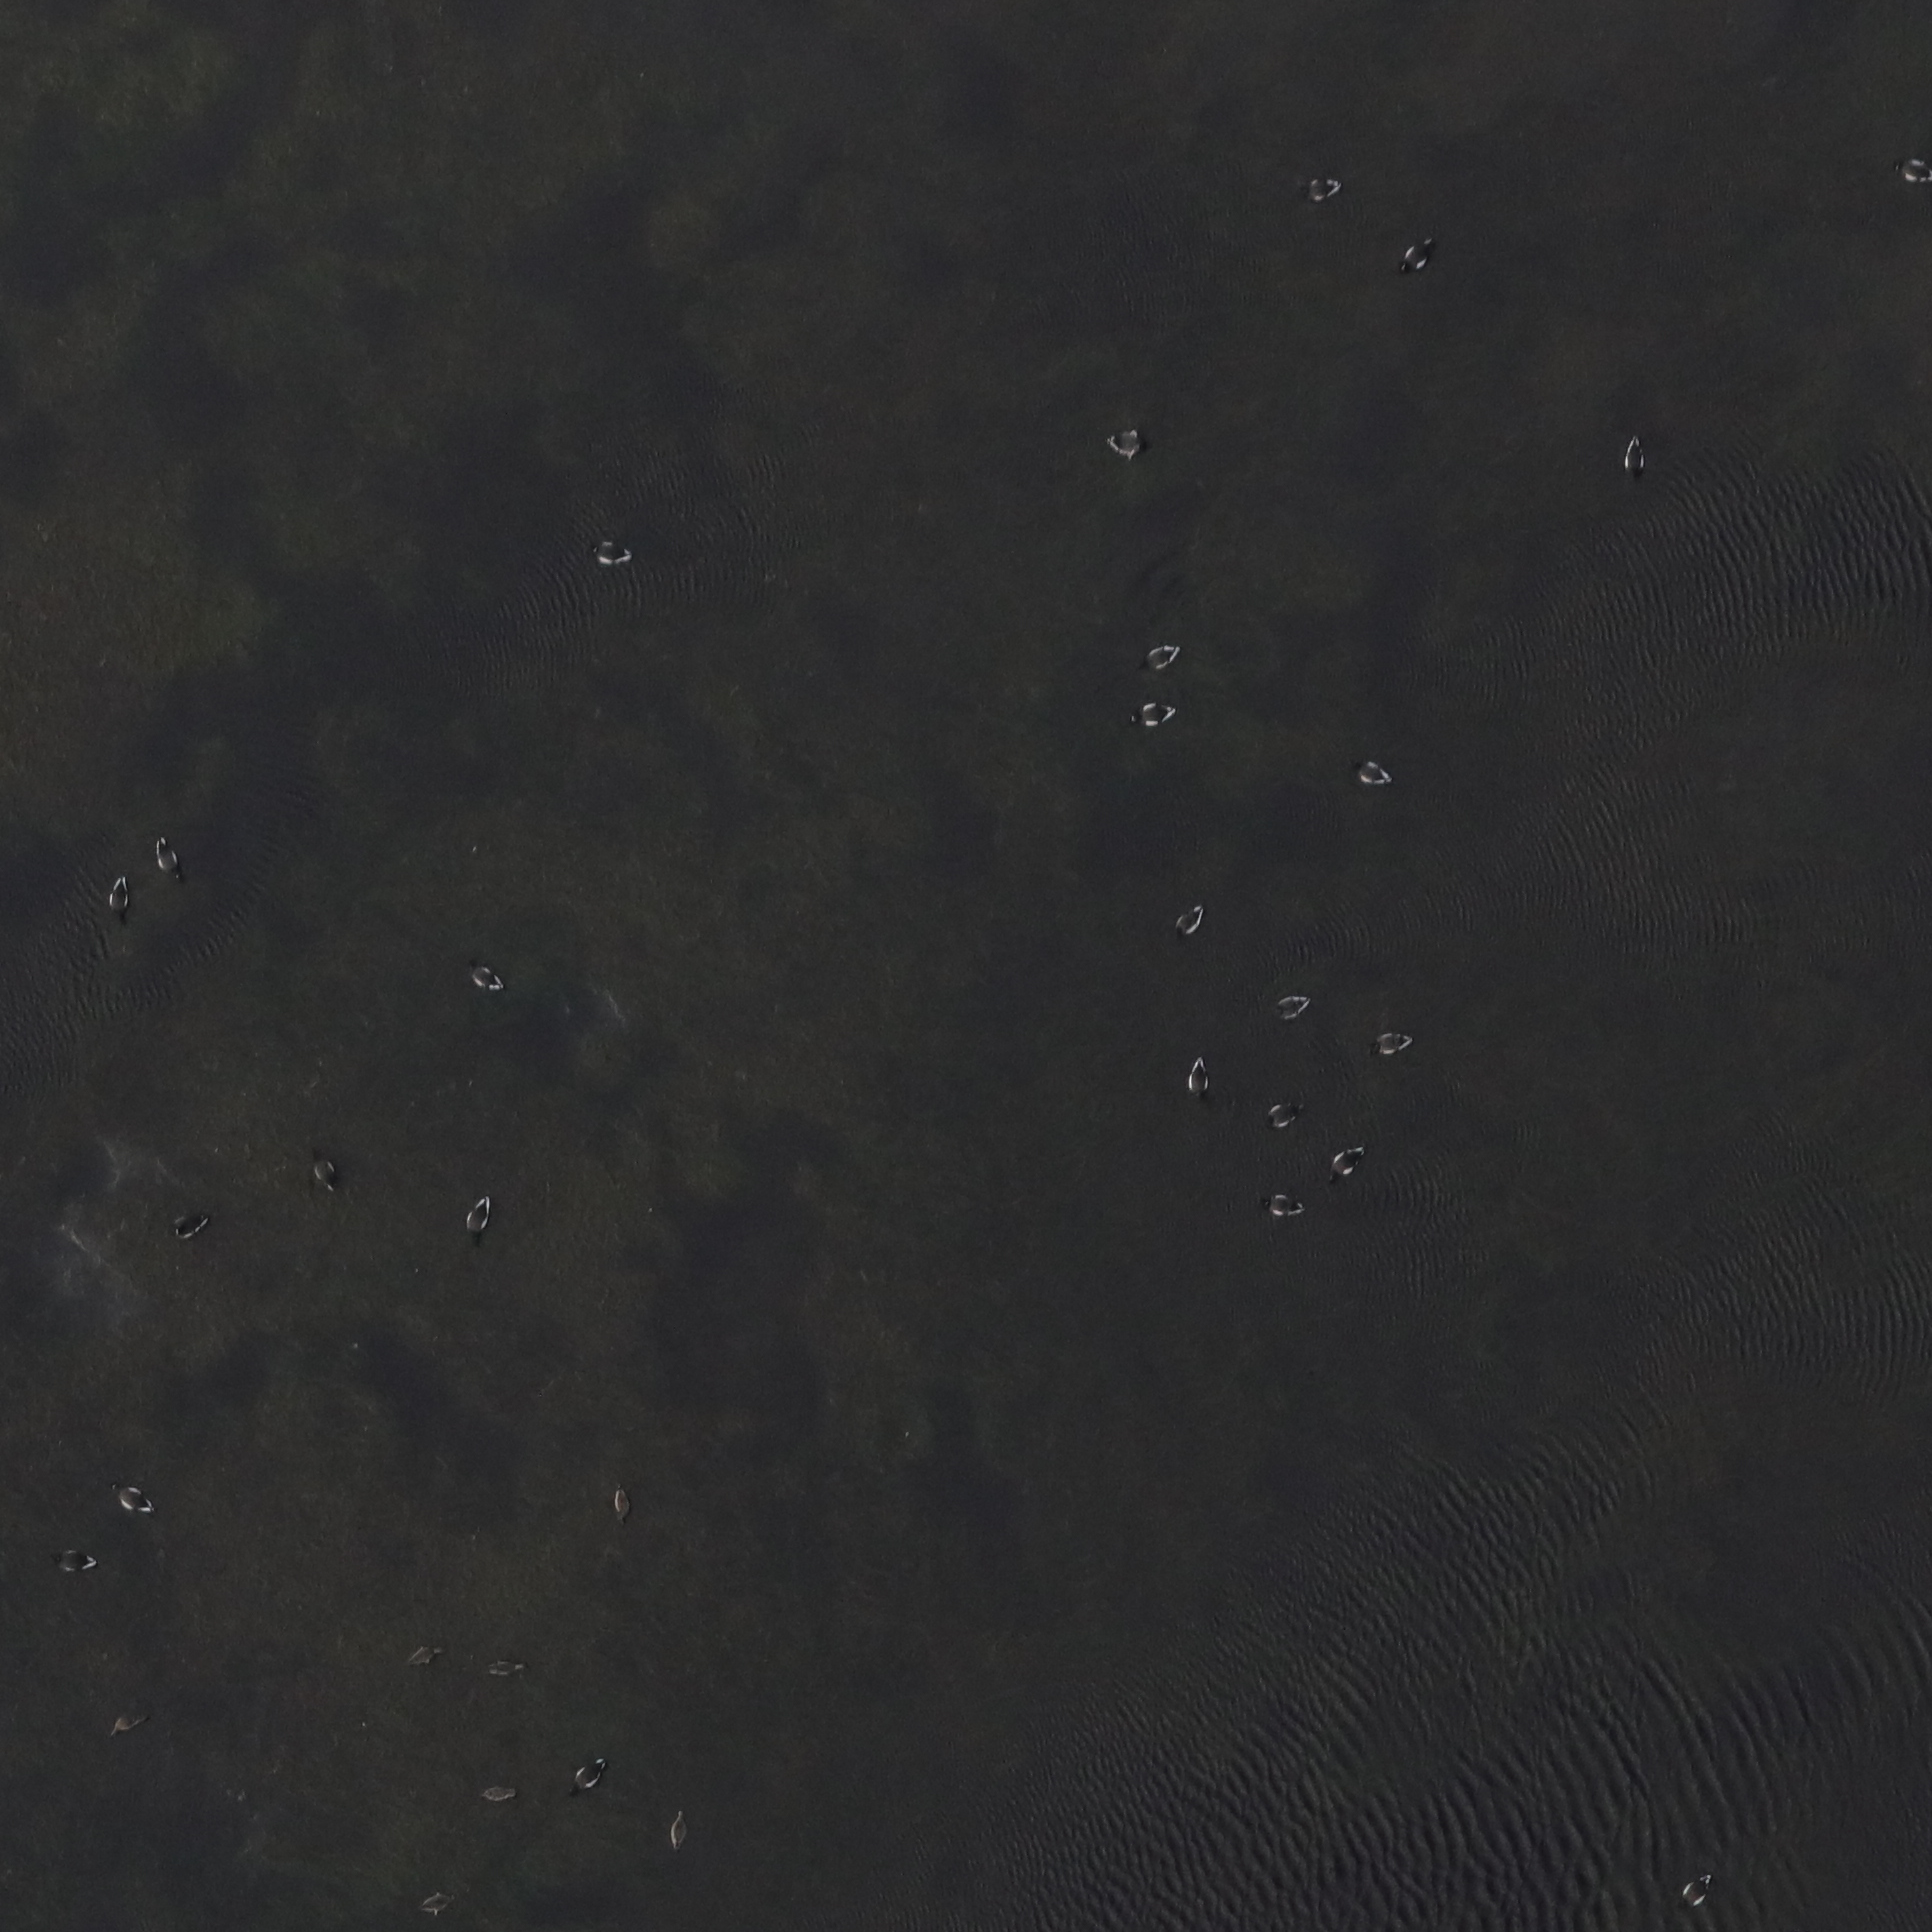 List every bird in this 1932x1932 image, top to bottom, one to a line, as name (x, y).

brant (1916, 170)
brant (1324, 190)
brant (1416, 258)
brant (1128, 443)
brant (1633, 458)
brant (610, 554)
brant (1159, 658)
brant (1152, 713)
brant (1371, 773)
brant (168, 862)
brant (119, 900)
brant (1191, 921)
brant (487, 977)
brant (1290, 1007)
brant (1391, 1045)
brant (1200, 1081)
brant (1282, 1115)
brant (1344, 1164)
brant (325, 1172)
brant (1283, 1204)
brant (480, 1217)
brant (192, 1226)
brant (132, 1500)
brant (623, 1505)
brant (75, 1562)
other bird (425, 1657)
other bird (507, 1667)
other bird (125, 1724)
brant (590, 1777)
other bird (490, 1790)
other bird (678, 1829)
brant (1698, 1892)
other bird (440, 1906)